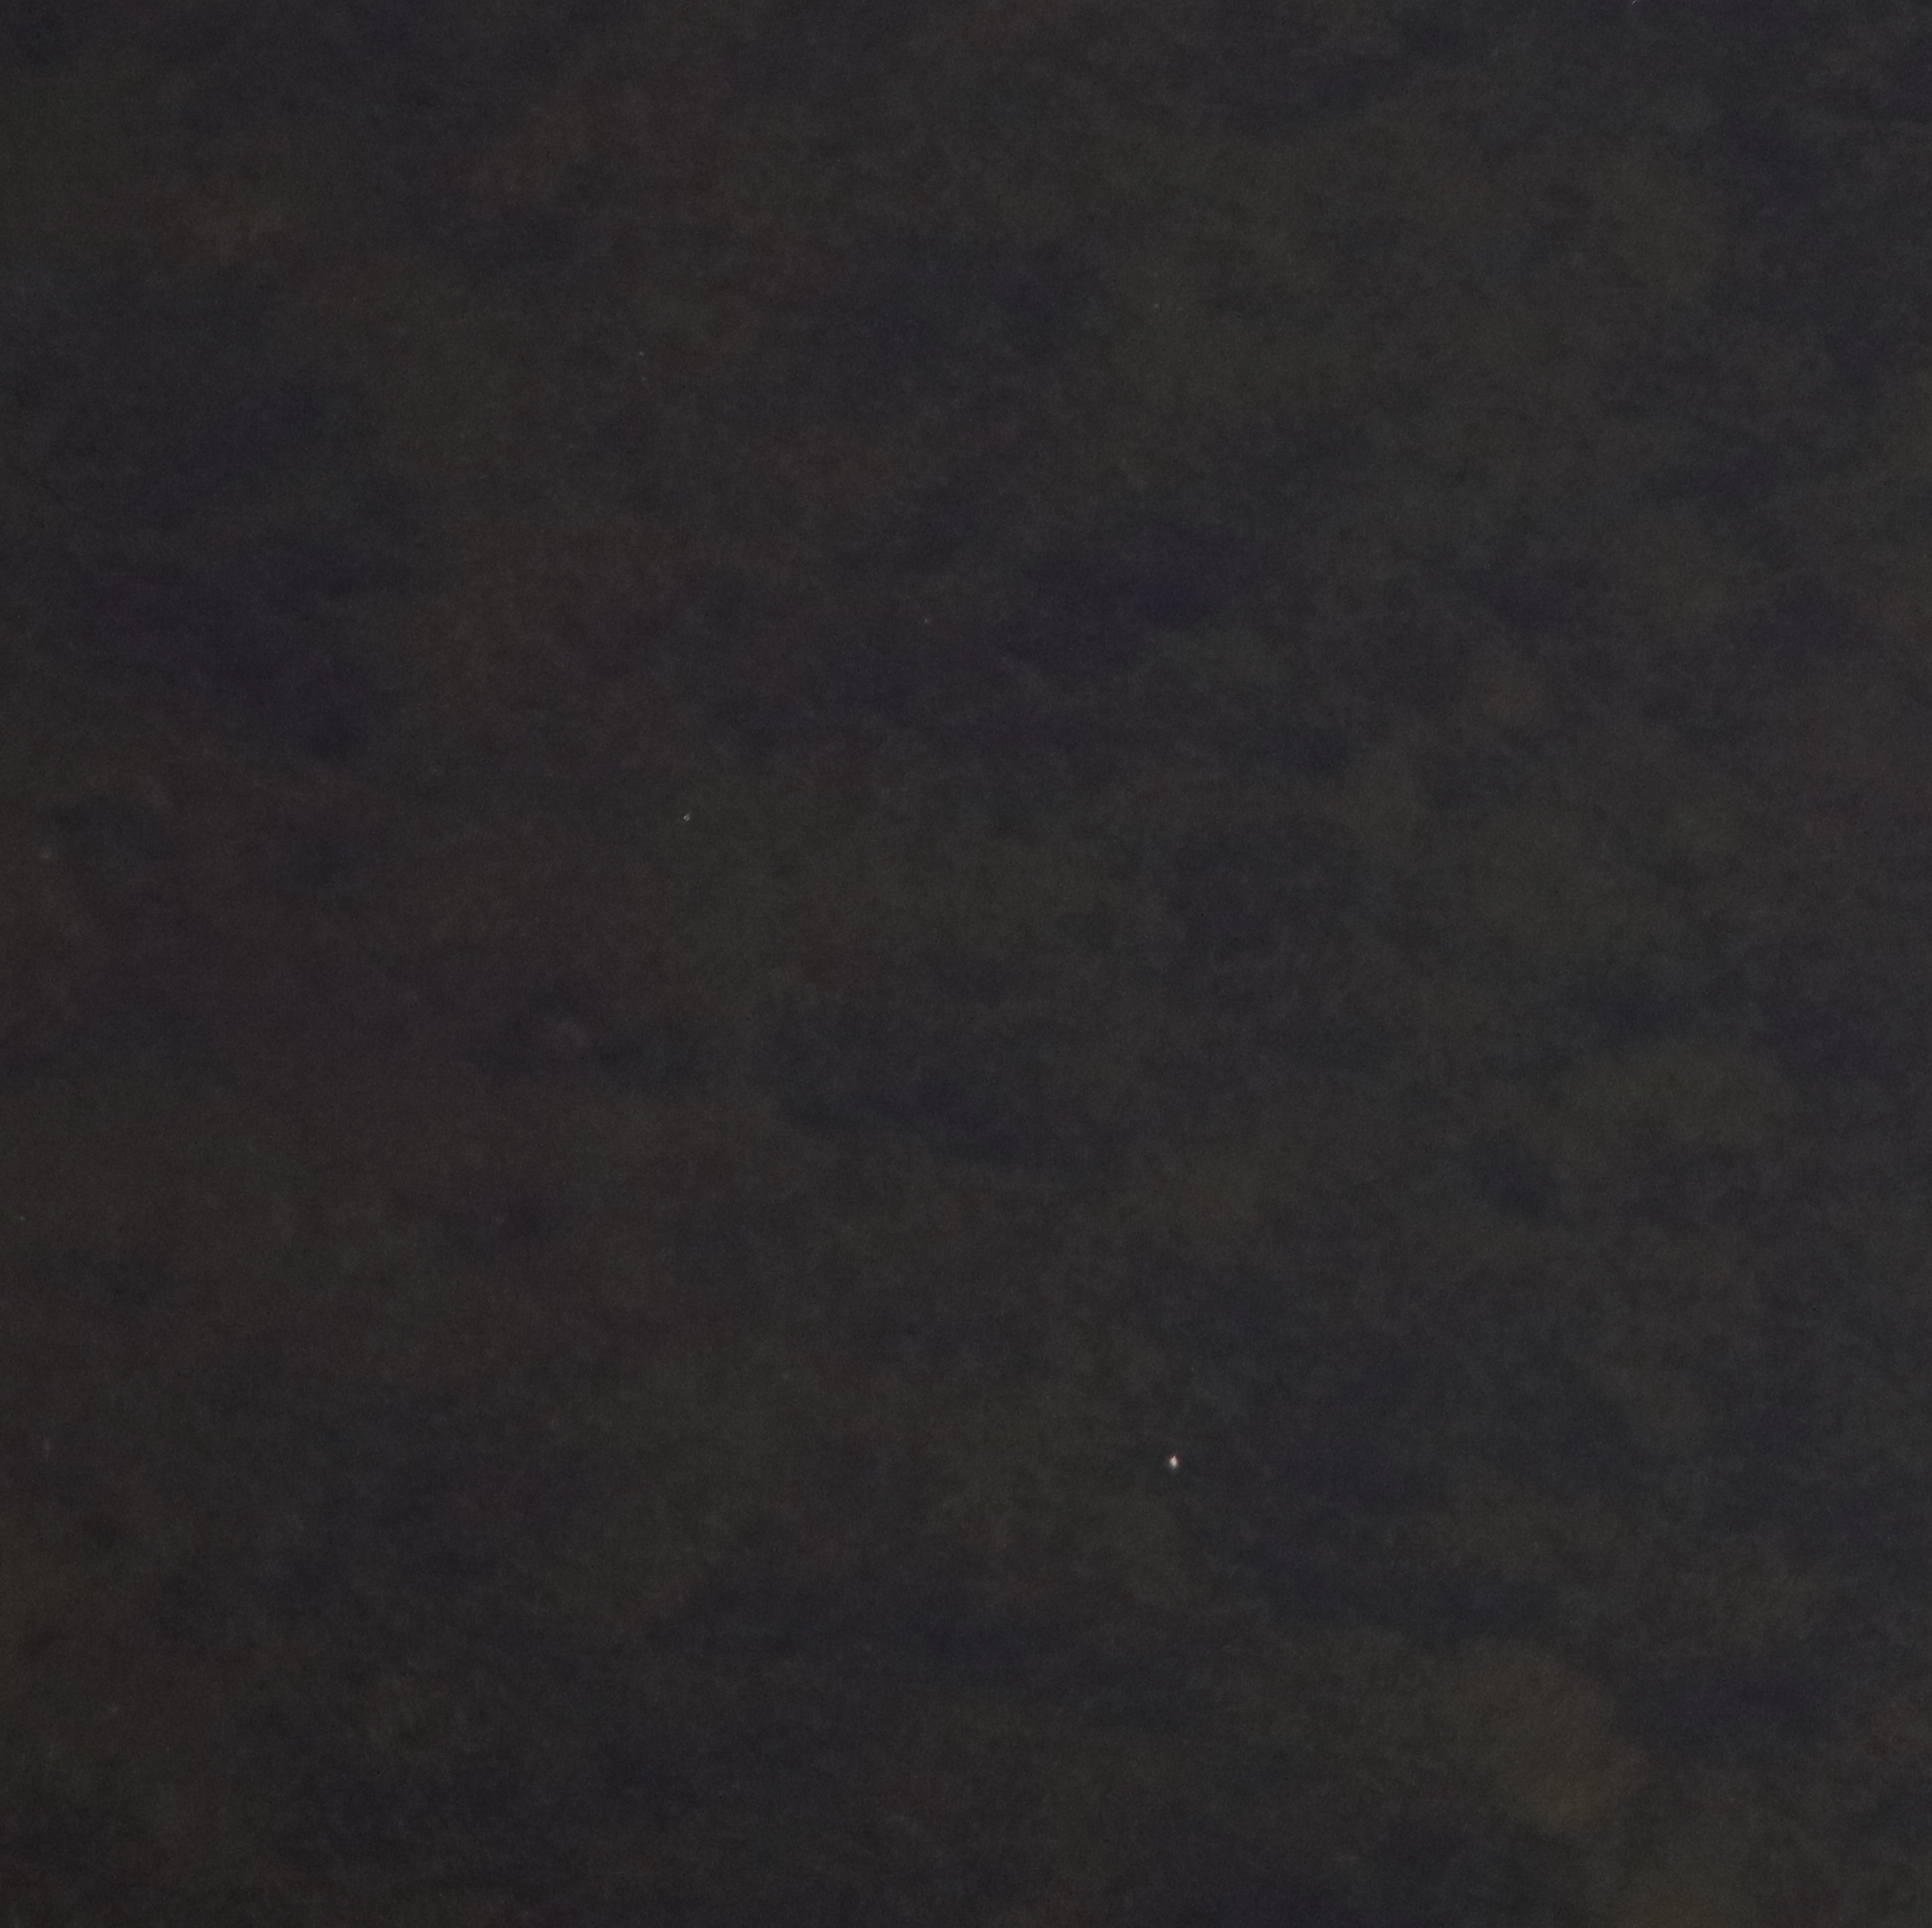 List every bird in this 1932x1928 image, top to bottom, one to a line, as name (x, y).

None